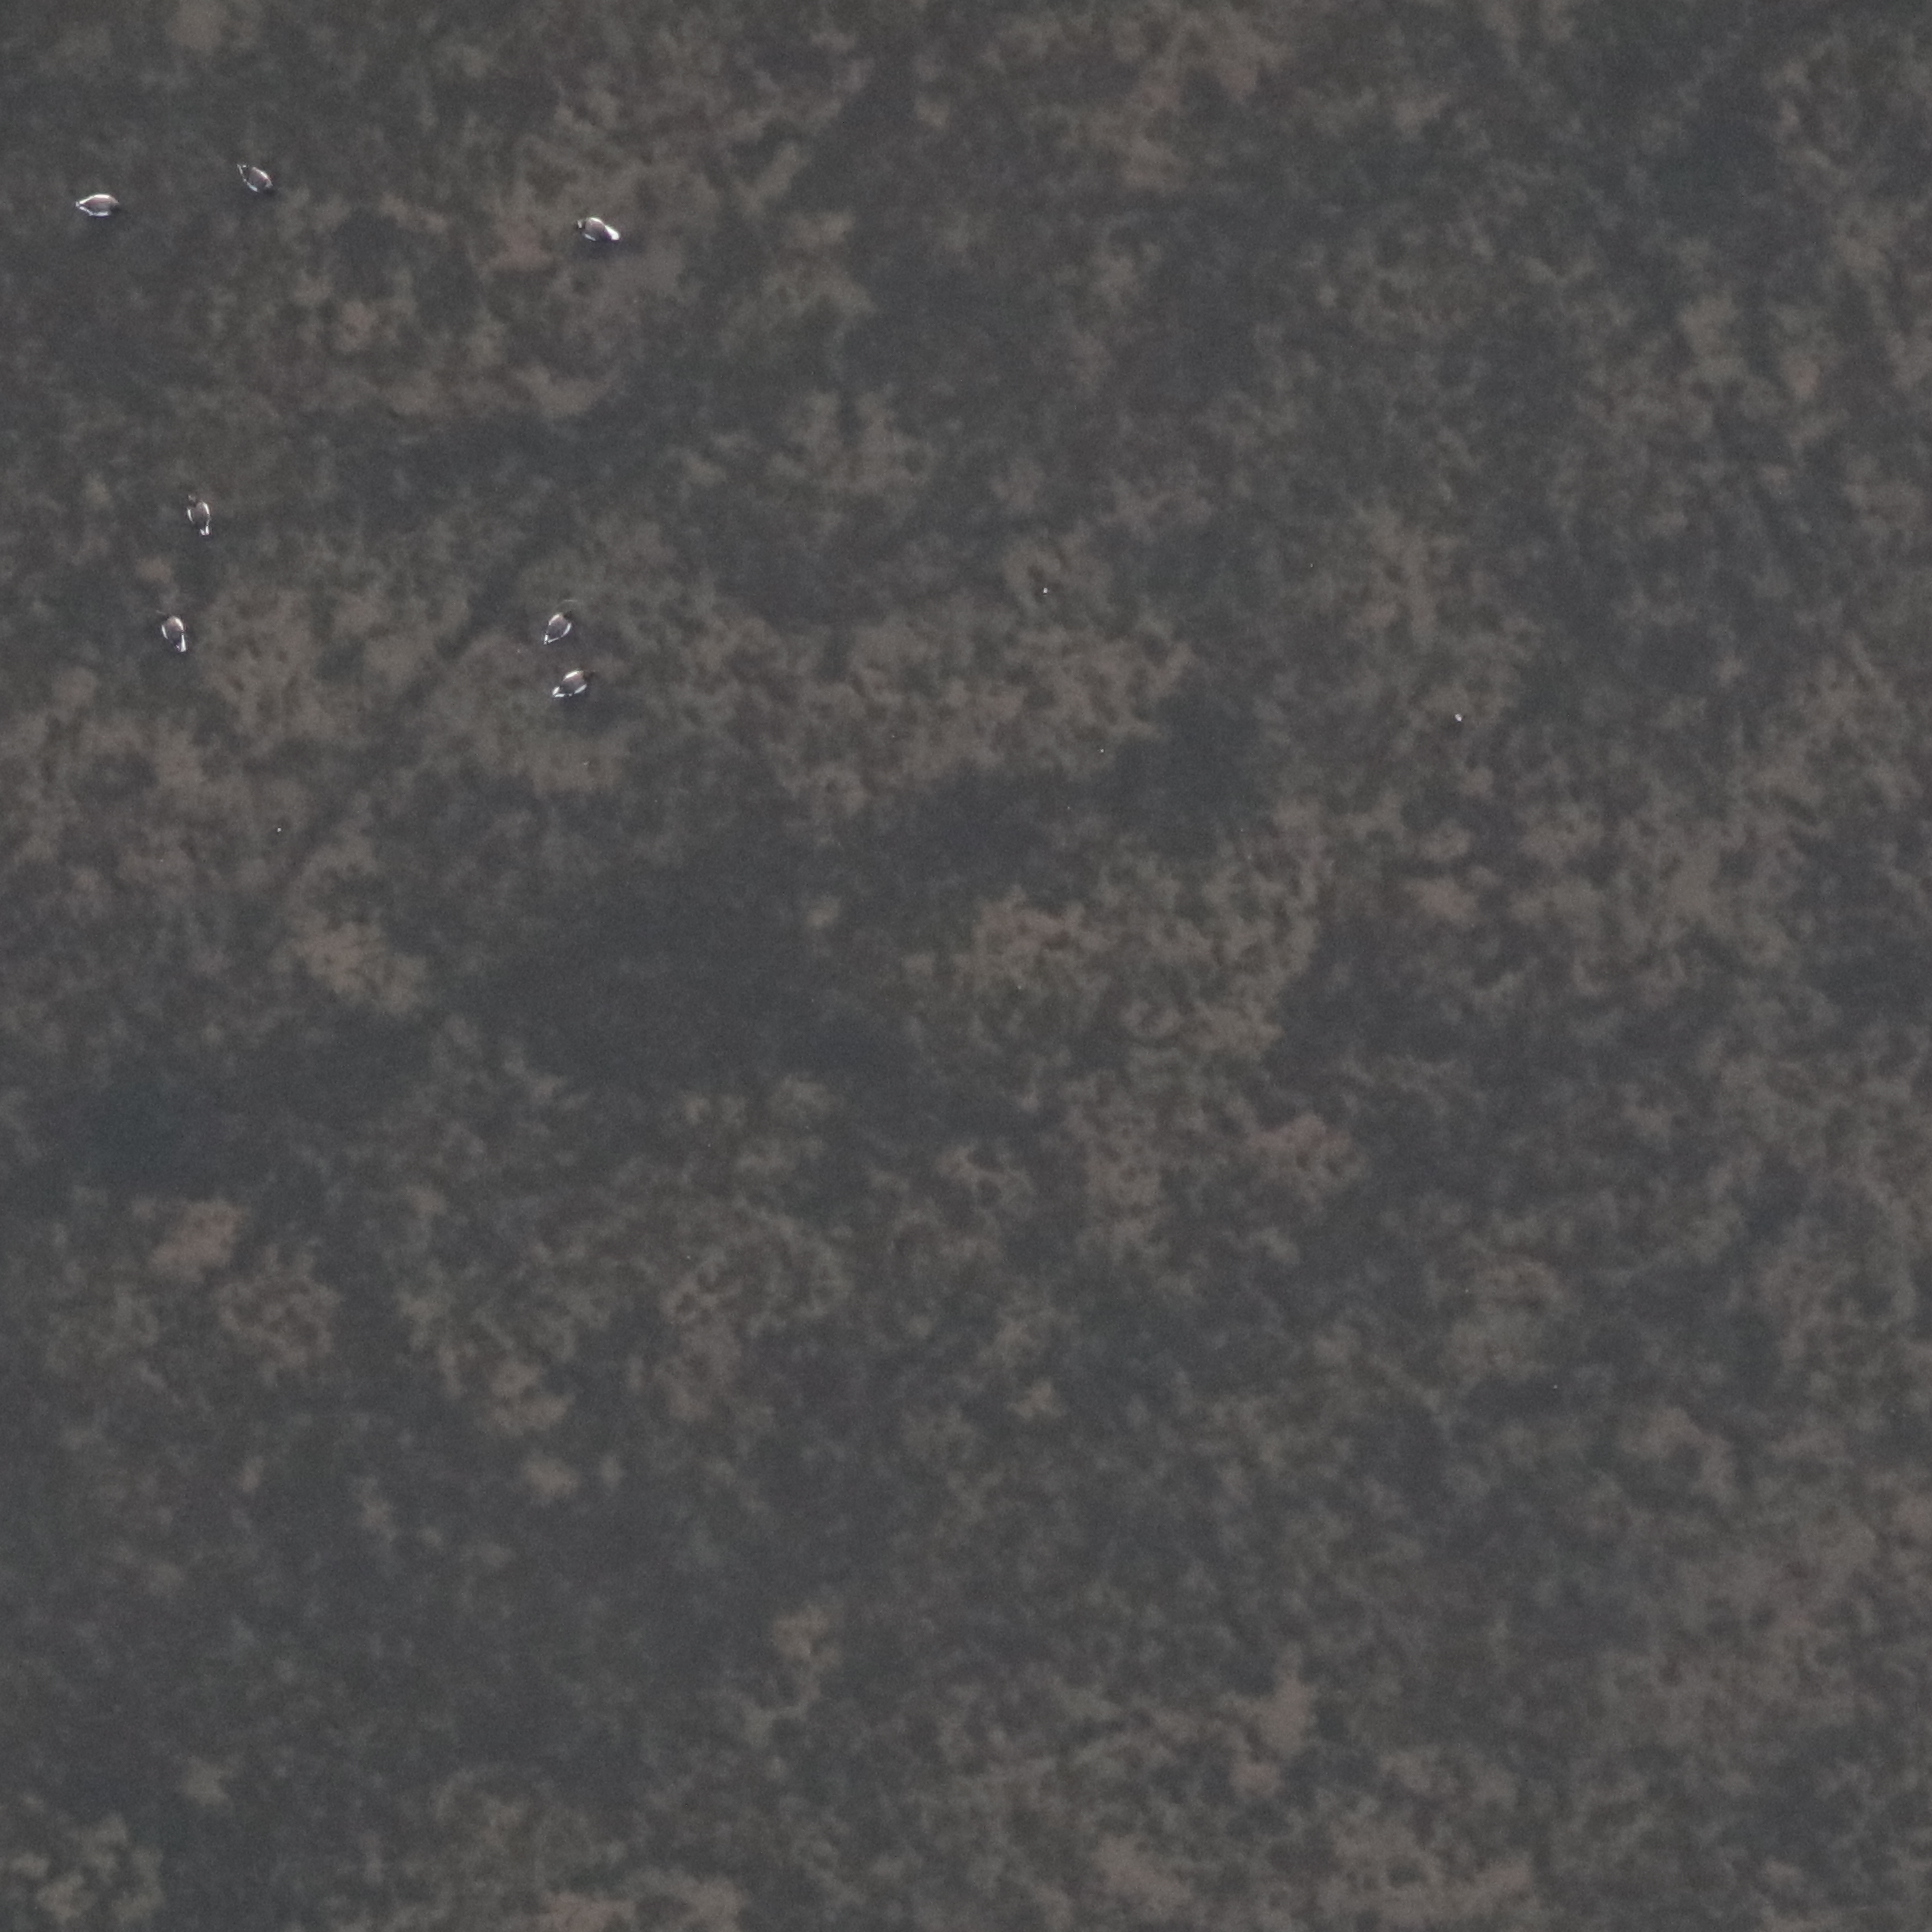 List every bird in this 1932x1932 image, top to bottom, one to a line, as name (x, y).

brant (257, 179)
brant (99, 204)
brant (596, 229)
brant (199, 515)
brant (558, 626)
brant (173, 630)
brant (574, 683)